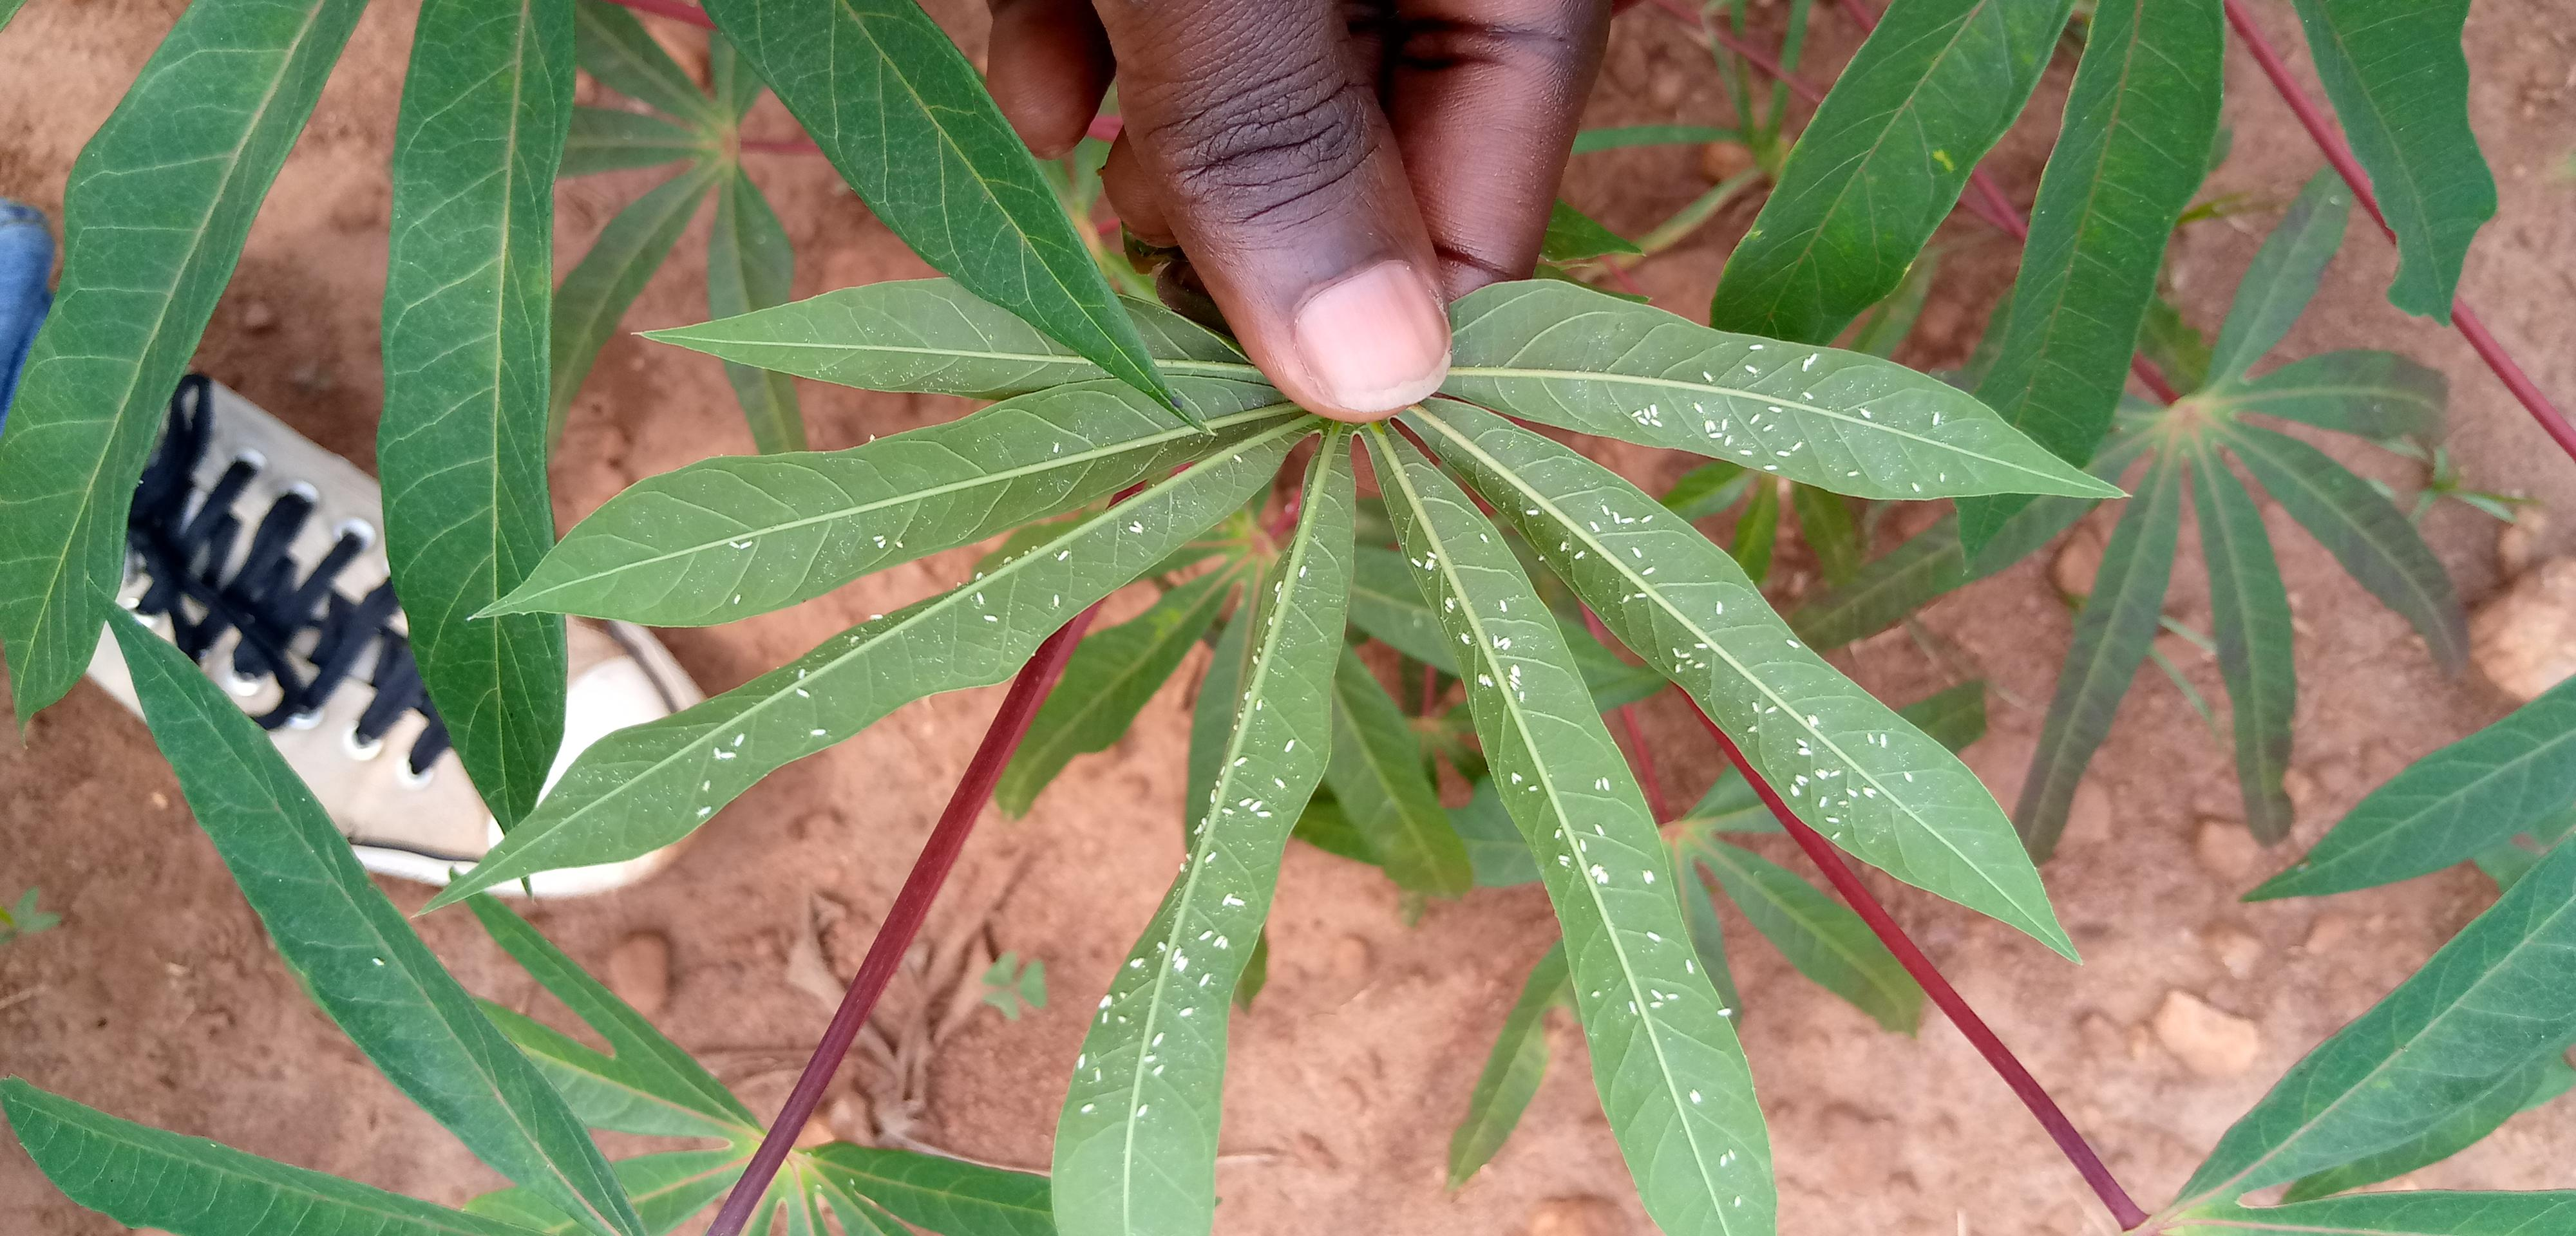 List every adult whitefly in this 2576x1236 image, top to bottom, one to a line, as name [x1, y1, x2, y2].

whitefly [1748, 337, 1763, 355]
whitefly [1804, 347, 1821, 366]
whitefly [1795, 355, 1812, 376]
whitefly [1740, 362, 1761, 379]
whitefly [1701, 366, 1716, 390]
whitefly [1799, 387, 1819, 407]
whitefly [1691, 396, 1707, 417]
whitefly [1646, 399, 1664, 418]
whitefly [1763, 402, 1785, 417]
whitefly [1857, 402, 1875, 424]
whitefly [1638, 403, 1653, 422]
whitefly [1628, 405, 1642, 422]
whitefly [1747, 411, 1762, 426]
whitefly [1927, 411, 1944, 428]
whitefly [1631, 413, 1647, 429]
whitefly [1650, 416, 1666, 430]
whitefly [1718, 416, 1733, 430]
whitefly [1700, 418, 1720, 433]
whitefly [1757, 420, 1777, 435]
whitefly [1703, 429, 1722, 443]
whitefly [1719, 432, 1736, 448]
whitefly [1786, 434, 1807, 456]
whitefly [1048, 438, 1062, 458]
whitefly [1770, 445, 1790, 460]
whitefly [1735, 447, 1757, 460]
whitefly [1229, 450, 1248, 473]
whitefly [1761, 460, 1782, 476]
whitefly [1841, 462, 1862, 480]
whitefly [1937, 469, 1947, 484]
whitefly [1906, 479, 1922, 494]
whitefly [1591, 498, 1615, 525]
whitefly [1521, 503, 1543, 521]
whitefly [1609, 507, 1626, 529]
whitefly [1638, 512, 1656, 527]
whitefly [1620, 514, 1635, 531]
whitefly [1590, 516, 1603, 538]
whitefly [1128, 518, 1146, 537]
whitefly [1474, 529, 1492, 548]
whitefly [872, 532, 886, 546]
whitefly [724, 532, 742, 555]
whitefly [1557, 534, 1575, 555]
whitefly [743, 536, 755, 551]
whitefly [893, 538, 906, 551]
whitefly [876, 539, 890, 553]
whitefly [1626, 543, 1641, 557]
whitefly [1574, 545, 1592, 565]
whitefly [1055, 547, 1077, 566]
whitefly [1426, 548, 1441, 562]
whitefly [1533, 551, 1546, 566]
whitefly [1005, 554, 1014, 567]
whitefly [1405, 554, 1429, 575]
whitefly [1424, 557, 1437, 576]
whitefly [1636, 561, 1660, 580]
whitefly [1295, 563, 1309, 580]
whitefly [971, 569, 988, 583]
whitefly [1269, 576, 1282, 592]
whitefly [732, 586, 748, 609]
whitefly [1269, 588, 1285, 606]
whitefly [1633, 588, 1646, 608]
whitefly [1044, 590, 1061, 610]
whitefly [1618, 591, 1632, 609]
whitefly [972, 592, 989, 609]
whitefly [1440, 596, 1458, 617]
whitefly [1495, 597, 1511, 615]
whitefly [1710, 597, 1726, 617]
whitefly [1439, 602, 1460, 622]
whitefly [866, 610, 890, 628]
whitefly [981, 613, 1000, 626]
whitefly [1262, 614, 1276, 627]
whitefly [1458, 628, 1473, 649]
whitefly [1485, 631, 1507, 655]
whitefly [1497, 633, 1515, 654]
whitefly [847, 634, 862, 648]
whitefly [1782, 636, 1804, 651]
whitefly [1500, 637, 1515, 652]
whitefly [1692, 639, 1708, 656]
whitefly [1662, 639, 1683, 664]
whitefly [1250, 644, 1264, 657]
whitefly [1245, 654, 1262, 672]
whitefly [1693, 656, 1712, 675]
whitefly [1669, 658, 1685, 680]
whitefly [1684, 658, 1709, 673]
whitefly [1510, 660, 1525, 680]
whitefly [797, 666, 809, 682]
whitefly [1472, 666, 1499, 691]
whitefly [1507, 671, 1529, 691]
whitefly [1502, 675, 1516, 695]
whitefly [796, 685, 816, 703]
whitefly [1511, 688, 1539, 709]
whitefly [1235, 689, 1256, 700]
whitefly [1253, 694, 1267, 713]
whitefly [1744, 698, 1761, 716]
whitefly [1760, 698, 1779, 720]
whitefly [1231, 708, 1247, 720]
whitefly [1804, 711, 1820, 729]
whitefly [1227, 722, 1245, 735]
whitefly [1739, 724, 1760, 737]
whitefly [806, 724, 829, 743]
whitefly [1794, 731, 1815, 751]
whitefly [1859, 731, 1877, 749]
whitefly [728, 733, 752, 749]
whitefly [1877, 733, 1893, 751]
whitefly [1281, 736, 1298, 754]
whitefly [712, 744, 724, 764]
whitefly [1793, 747, 1821, 767]
whitefly [718, 748, 738, 767]
whitefly [1229, 755, 1250, 772]
whitefly [1811, 761, 1833, 783]
whitefly [1215, 763, 1229, 775]
whitefly [1895, 765, 1918, 788]
whitefly [1508, 768, 1526, 787]
whitefly [1791, 769, 1812, 789]
whitefly [1828, 769, 1847, 785]
whitefly [1598, 770, 1613, 793]
whitefly [1271, 774, 1287, 791]
whitefly [1589, 774, 1605, 798]
whitefly [699, 775, 717, 794]
whitefly [1210, 778, 1227, 790]
whitefly [1786, 780, 1802, 801]
whitefly [1843, 782, 1859, 802]
whitefly [1525, 783, 1542, 799]
whitefly [1860, 784, 1889, 807]
whitefly [1206, 788, 1220, 803]
whitefly [1233, 792, 1254, 810]
whitefly [1811, 792, 1830, 807]
whitefly [1837, 797, 1852, 810]
whitefly [1249, 800, 1269, 814]
whitefly [1219, 801, 1236, 819]
whitefly [696, 803, 715, 820]
whitefly [1255, 805, 1273, 821]
whitefly [1820, 811, 1843, 830]
whitefly [1593, 819, 1610, 841]
whitefly [1550, 824, 1566, 844]
whitefly [1826, 830, 1845, 845]
whitefly [1571, 836, 1588, 854]
whitefly [1182, 849, 1193, 863]
whitefly [1202, 849, 1220, 866]
whitefly [1553, 851, 1574, 870]
whitefly [1175, 859, 1189, 881]
whitefly [1583, 862, 1602, 878]
whitefly [1637, 866, 1658, 890]
whitefly [1596, 868, 1611, 889]
whitefly [1218, 885, 1236, 911]
whitefly [1228, 892, 1246, 909]
whitefly [1195, 922, 1215, 944]
whitefly [1641, 926, 1664, 948]
whitefly [1213, 930, 1229, 954]
whitefly [1155, 935, 1169, 955]
whitefly [1168, 941, 1186, 962]
whitefly [1128, 953, 1144, 971]
whitefly [1173, 956, 1189, 973]
whitefly [1681, 958, 1695, 979]
whitefly [1195, 968, 1214, 988]
whitefly [1580, 982, 1610, 1004]
whitefly [1647, 982, 1664, 1004]
whitefly [1660, 988, 1680, 1005]
whitefly [1116, 990, 1130, 1004]
whitefly [1624, 993, 1640, 1020]
whitefly [1090, 994, 1124, 1009]
whitefly [1645, 998, 1665, 1016]
whitefly [1714, 1003, 1735, 1020]
whitefly [1177, 1004, 1194, 1020]
whitefly [1097, 1009, 1112, 1030]
whitefly [1113, 1010, 1130, 1026]
whitefly [1145, 1029, 1168, 1051]
whitefly [1134, 1048, 1160, 1066]
whitefly [1072, 1051, 1092, 1072]
whitefly [1150, 1058, 1167, 1078]
whitefly [1090, 1065, 1106, 1087]
whitefly [1689, 1089, 1701, 1106]
whitefly [1074, 1098, 1105, 1116]
whitefly [1133, 1103, 1151, 1120]
whitefly [1727, 1143, 1738, 1162]
whitefly [1719, 1154, 1728, 1168]
whitefly [1729, 1192, 1743, 1210]